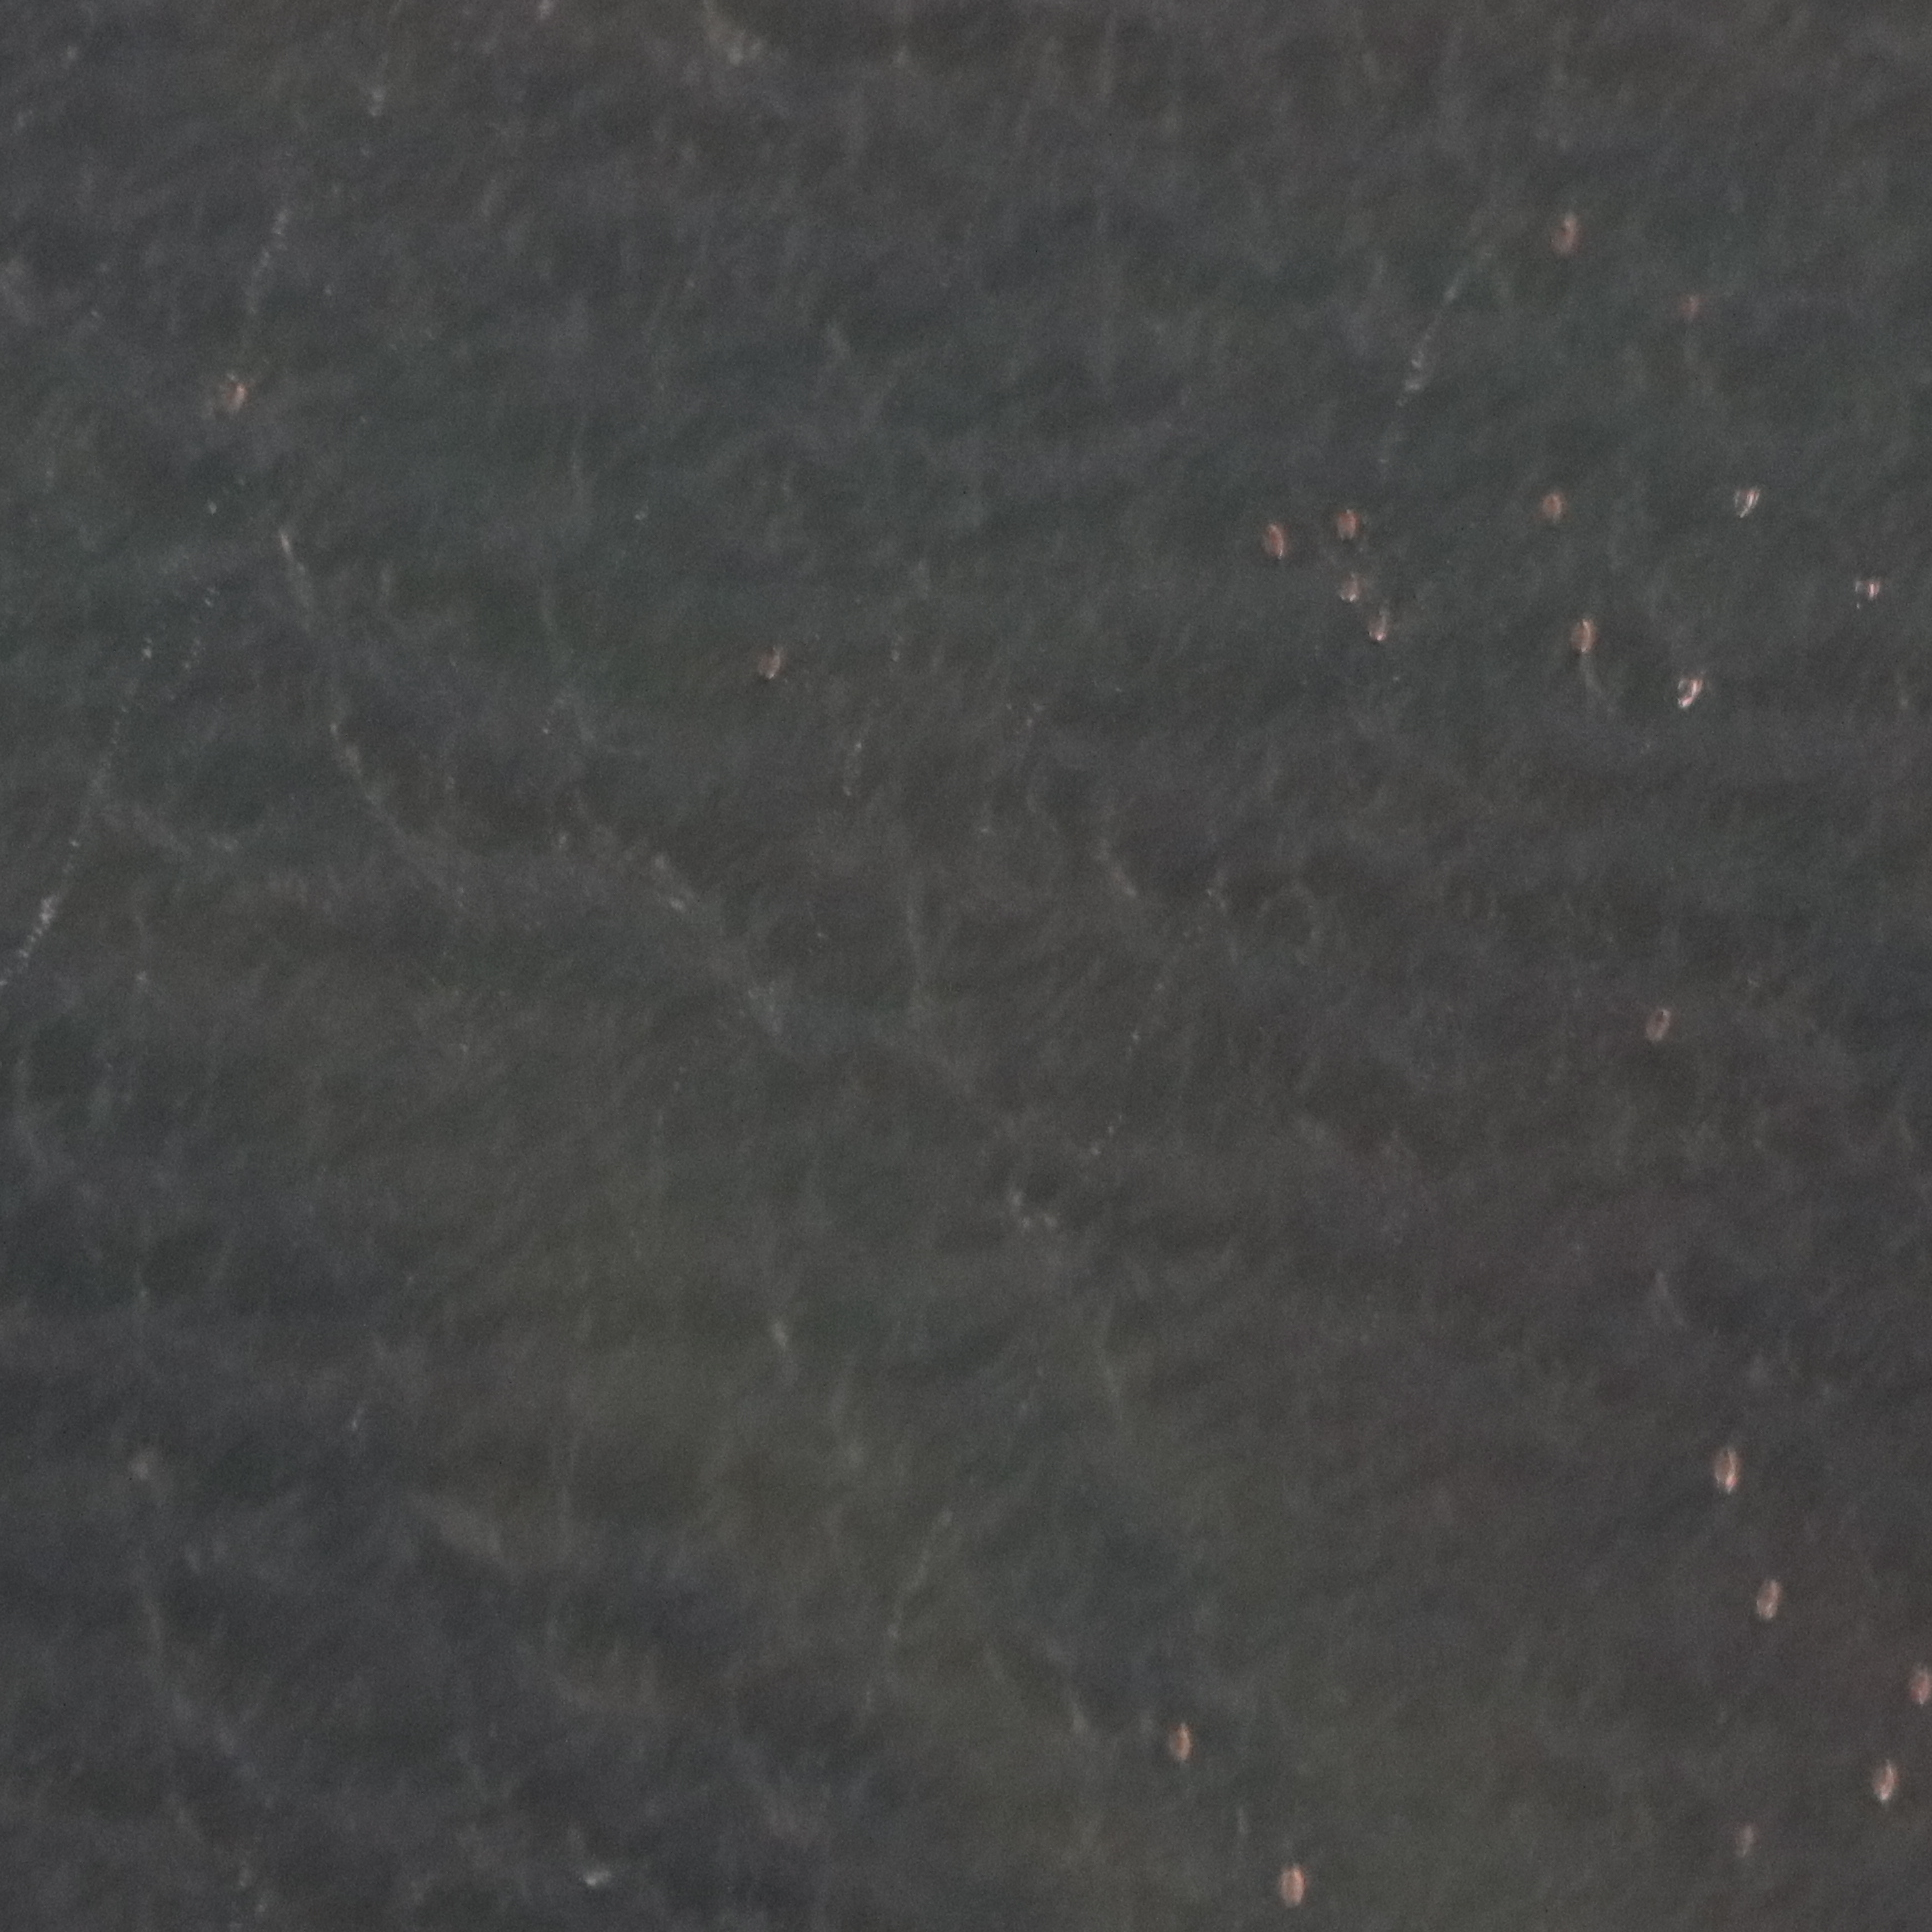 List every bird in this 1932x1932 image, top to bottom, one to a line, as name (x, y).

Canada goose (1568, 237)
Canada goose (1687, 311)
brant (1742, 495)
Canada goose (1550, 513)
Canada goose (1346, 521)
Canada goose (1278, 541)
brant (1868, 587)
Canada goose (1349, 591)
Canada goose (1374, 628)
Canada goose (1580, 639)
Canada goose (766, 665)
brant (1687, 688)
Canada goose (1658, 1022)
Canada goose (1723, 1470)
Canada goose (1771, 1598)
Canada goose (1923, 1684)
Canada goose (1176, 1746)
Canada goose (1886, 1779)
Canada goose (1744, 1843)
Canada goose (1289, 1879)